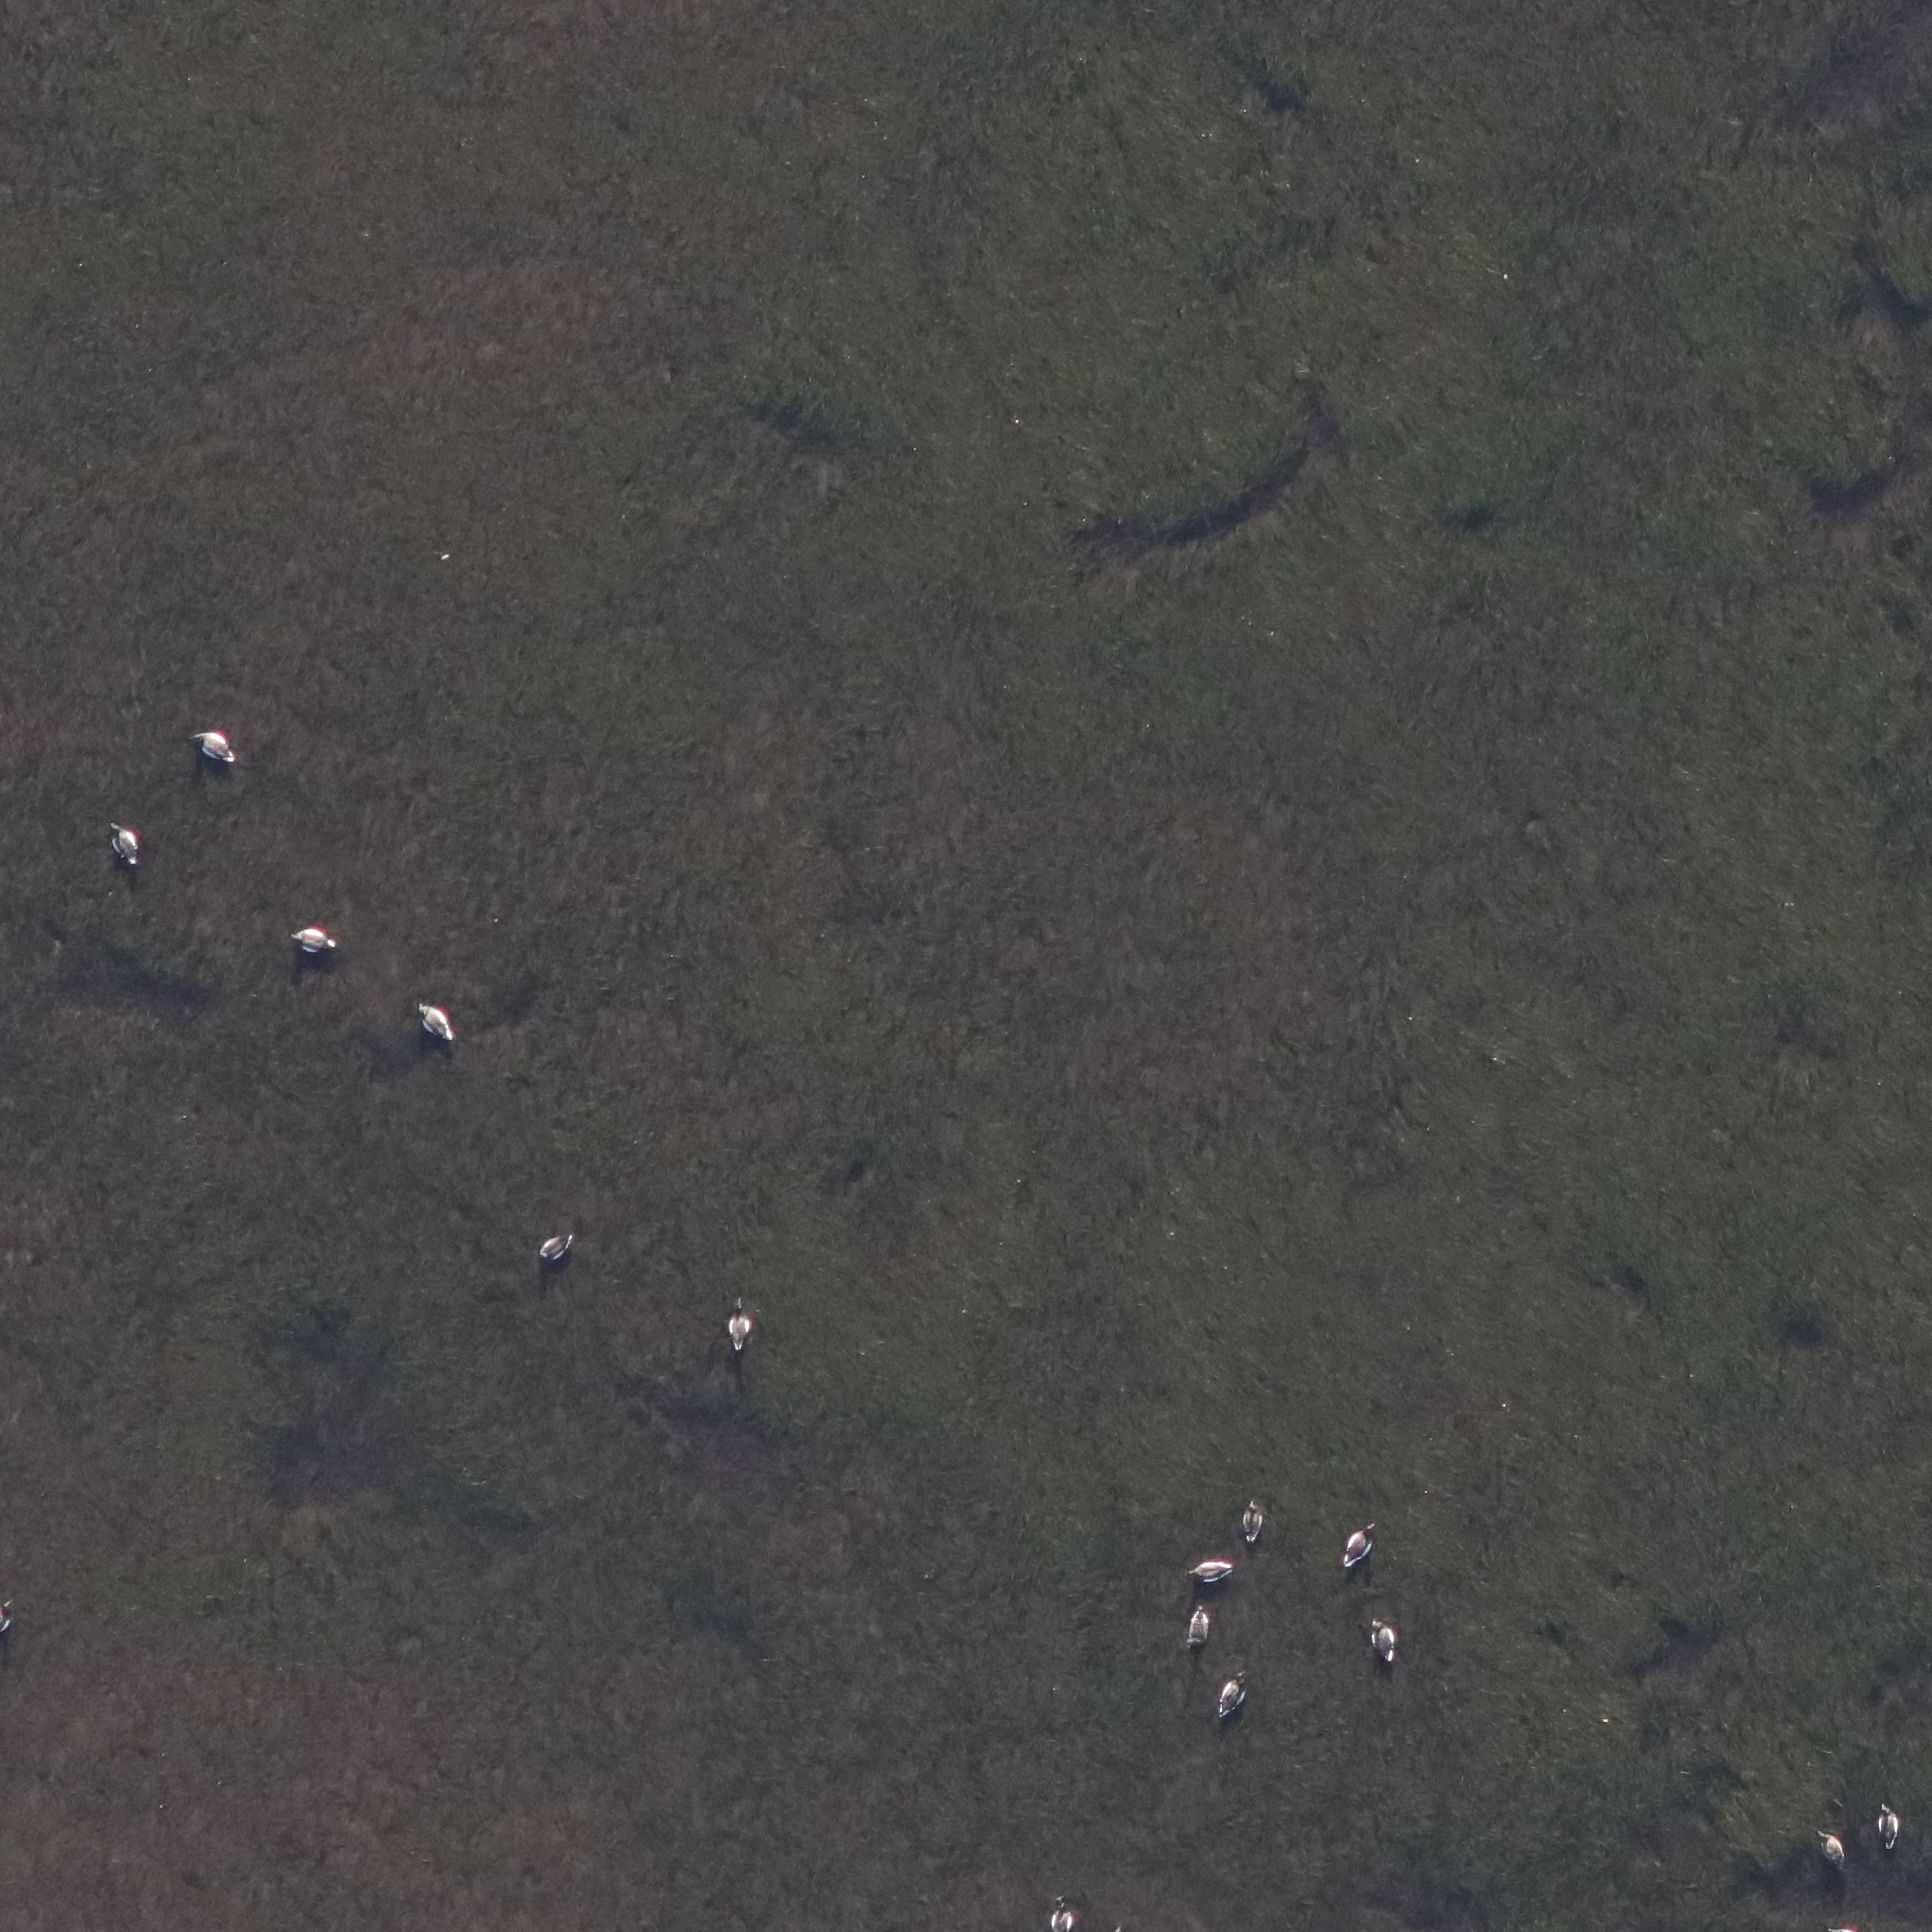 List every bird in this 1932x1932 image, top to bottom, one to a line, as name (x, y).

brant (214, 745)
brant (123, 843)
brant (313, 939)
brant (435, 1019)
brant (556, 1247)
brant (739, 1326)
brant (1253, 1520)
brant (1357, 1547)
brant (1211, 1571)
brant (1199, 1628)
brant (1384, 1640)
brant (1231, 1695)
brant (1887, 1824)
brant (1830, 1848)
brant (1061, 1922)